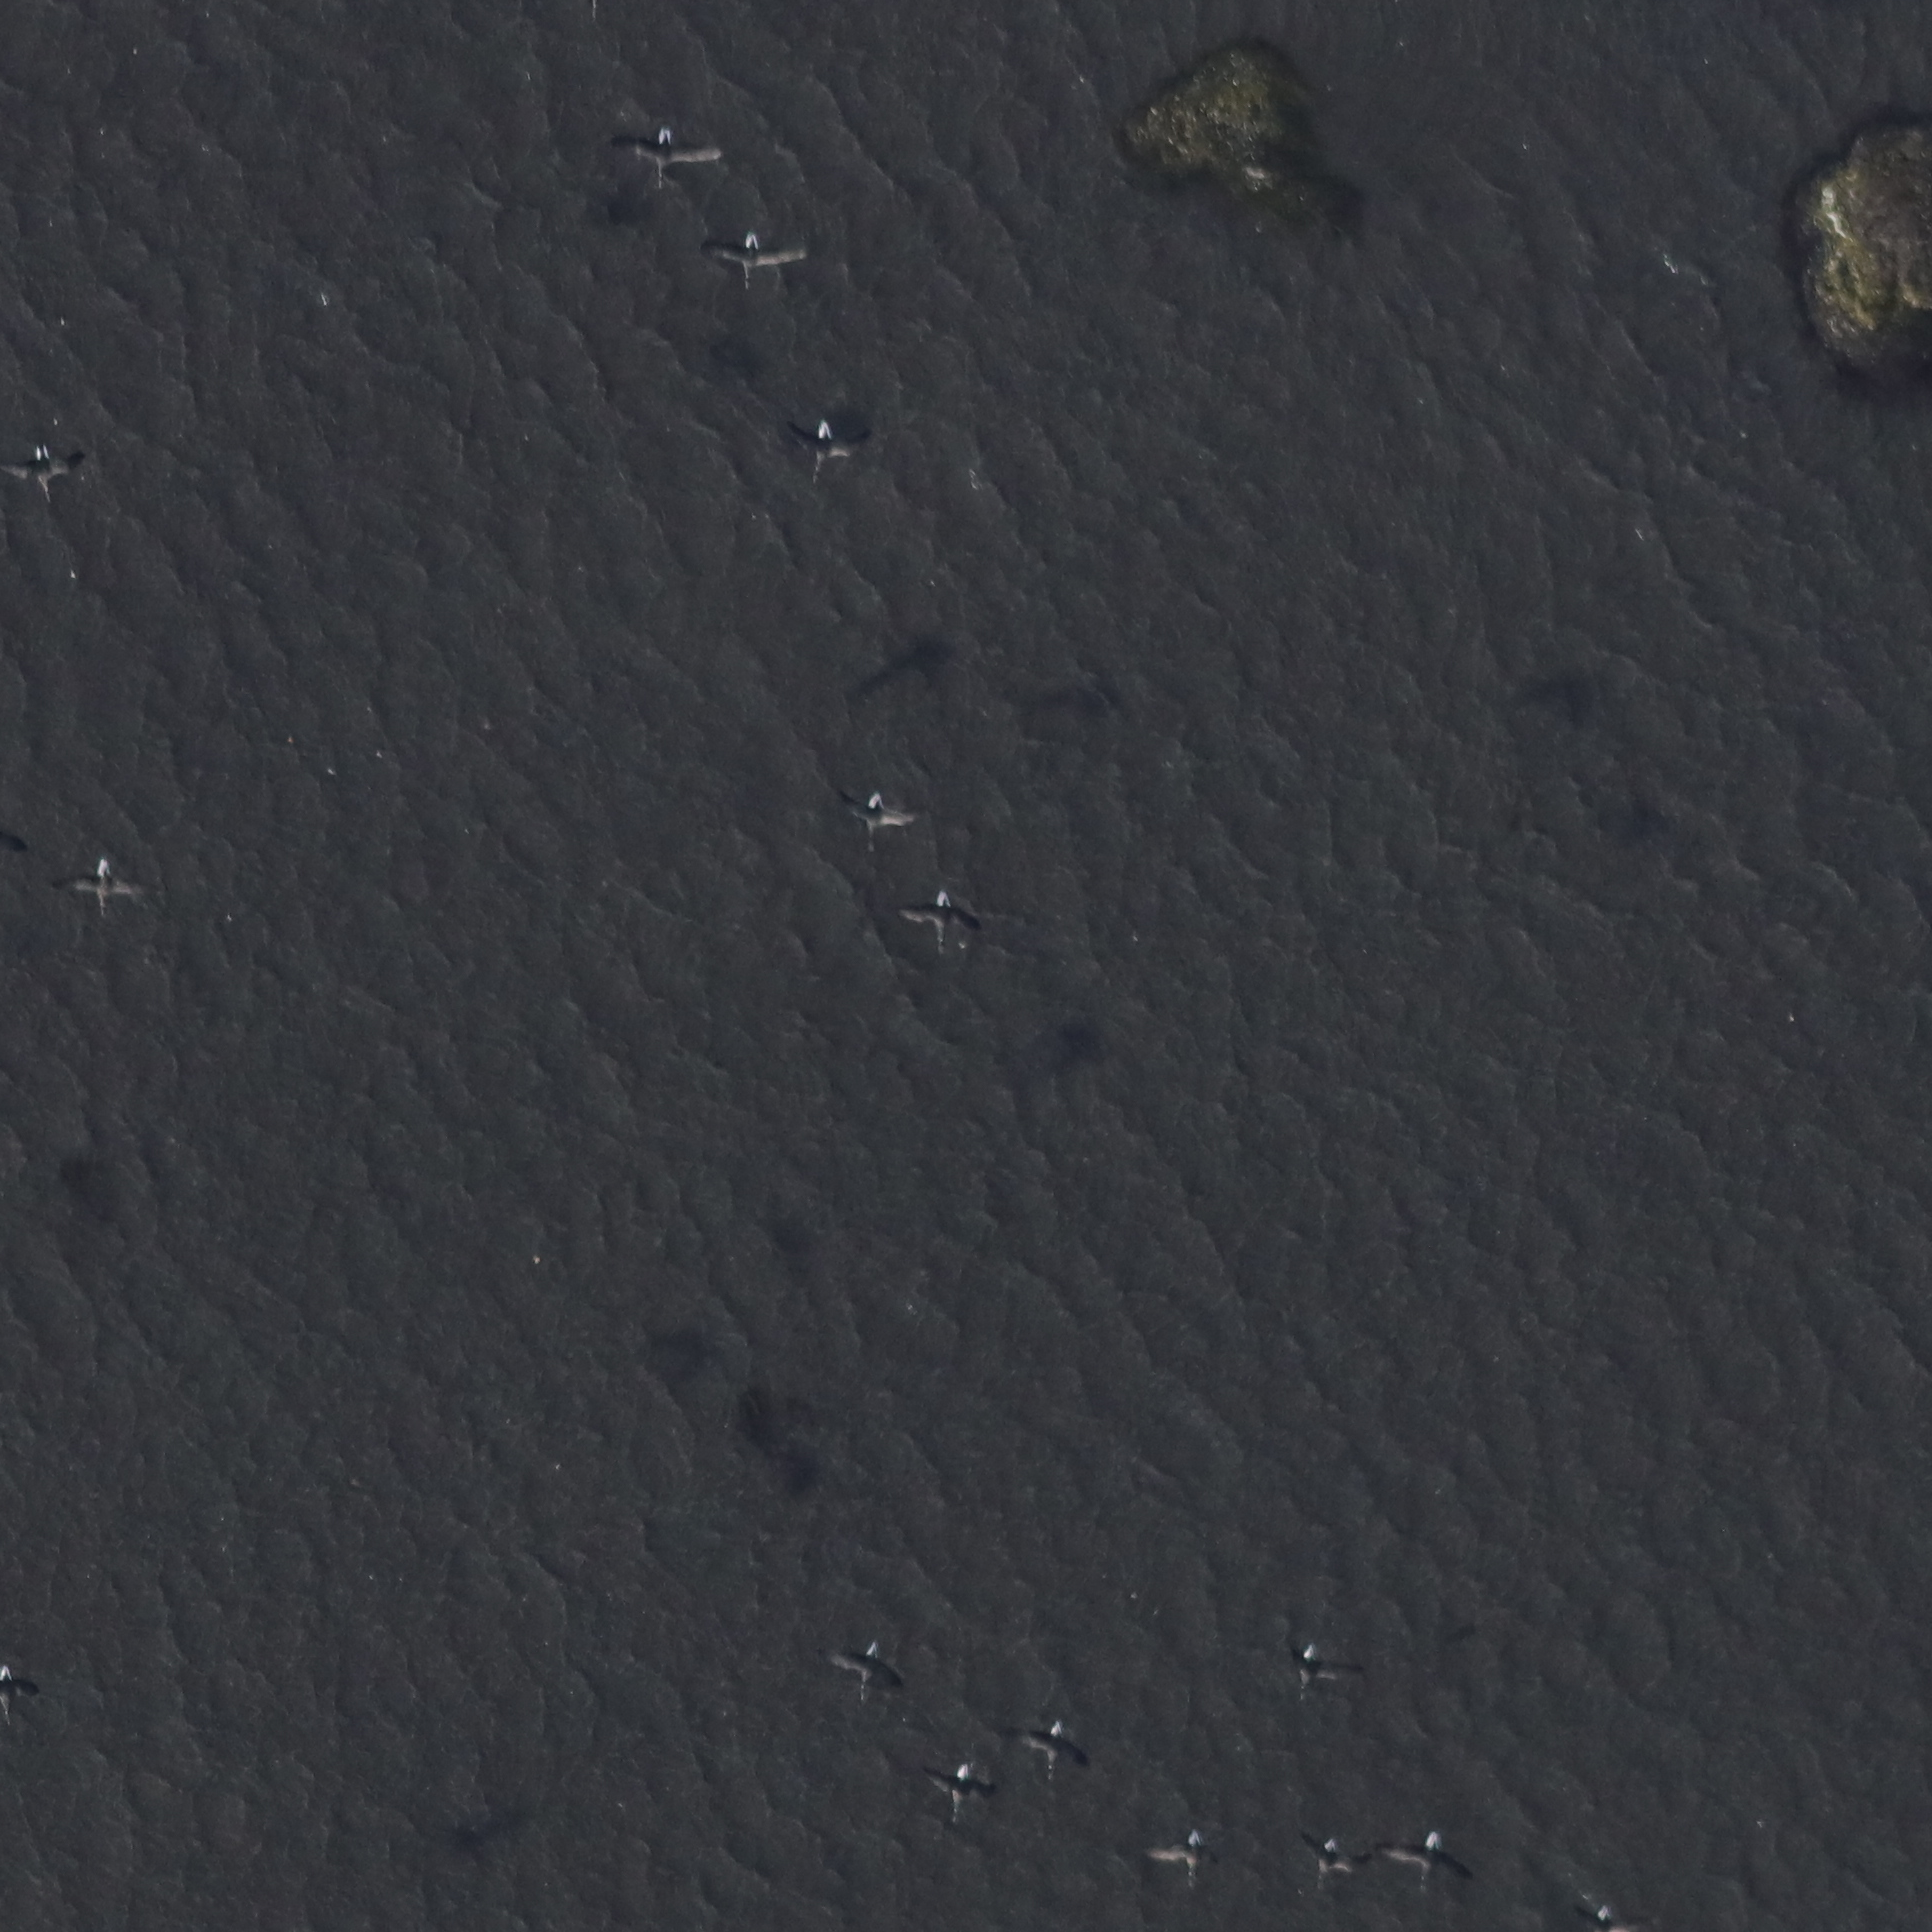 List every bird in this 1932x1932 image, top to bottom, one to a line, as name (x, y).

brant (666, 152)
brant (749, 258)
brant (820, 443)
brant (41, 469)
brant (875, 816)
brant (105, 886)
brant (939, 915)
brant (872, 1660)
brant (1308, 1669)
brant (4, 1689)
brant (1053, 1747)
brant (962, 1784)
brant (1193, 1855)
brant (1430, 1855)
brant (1330, 1856)
brant (1601, 1925)